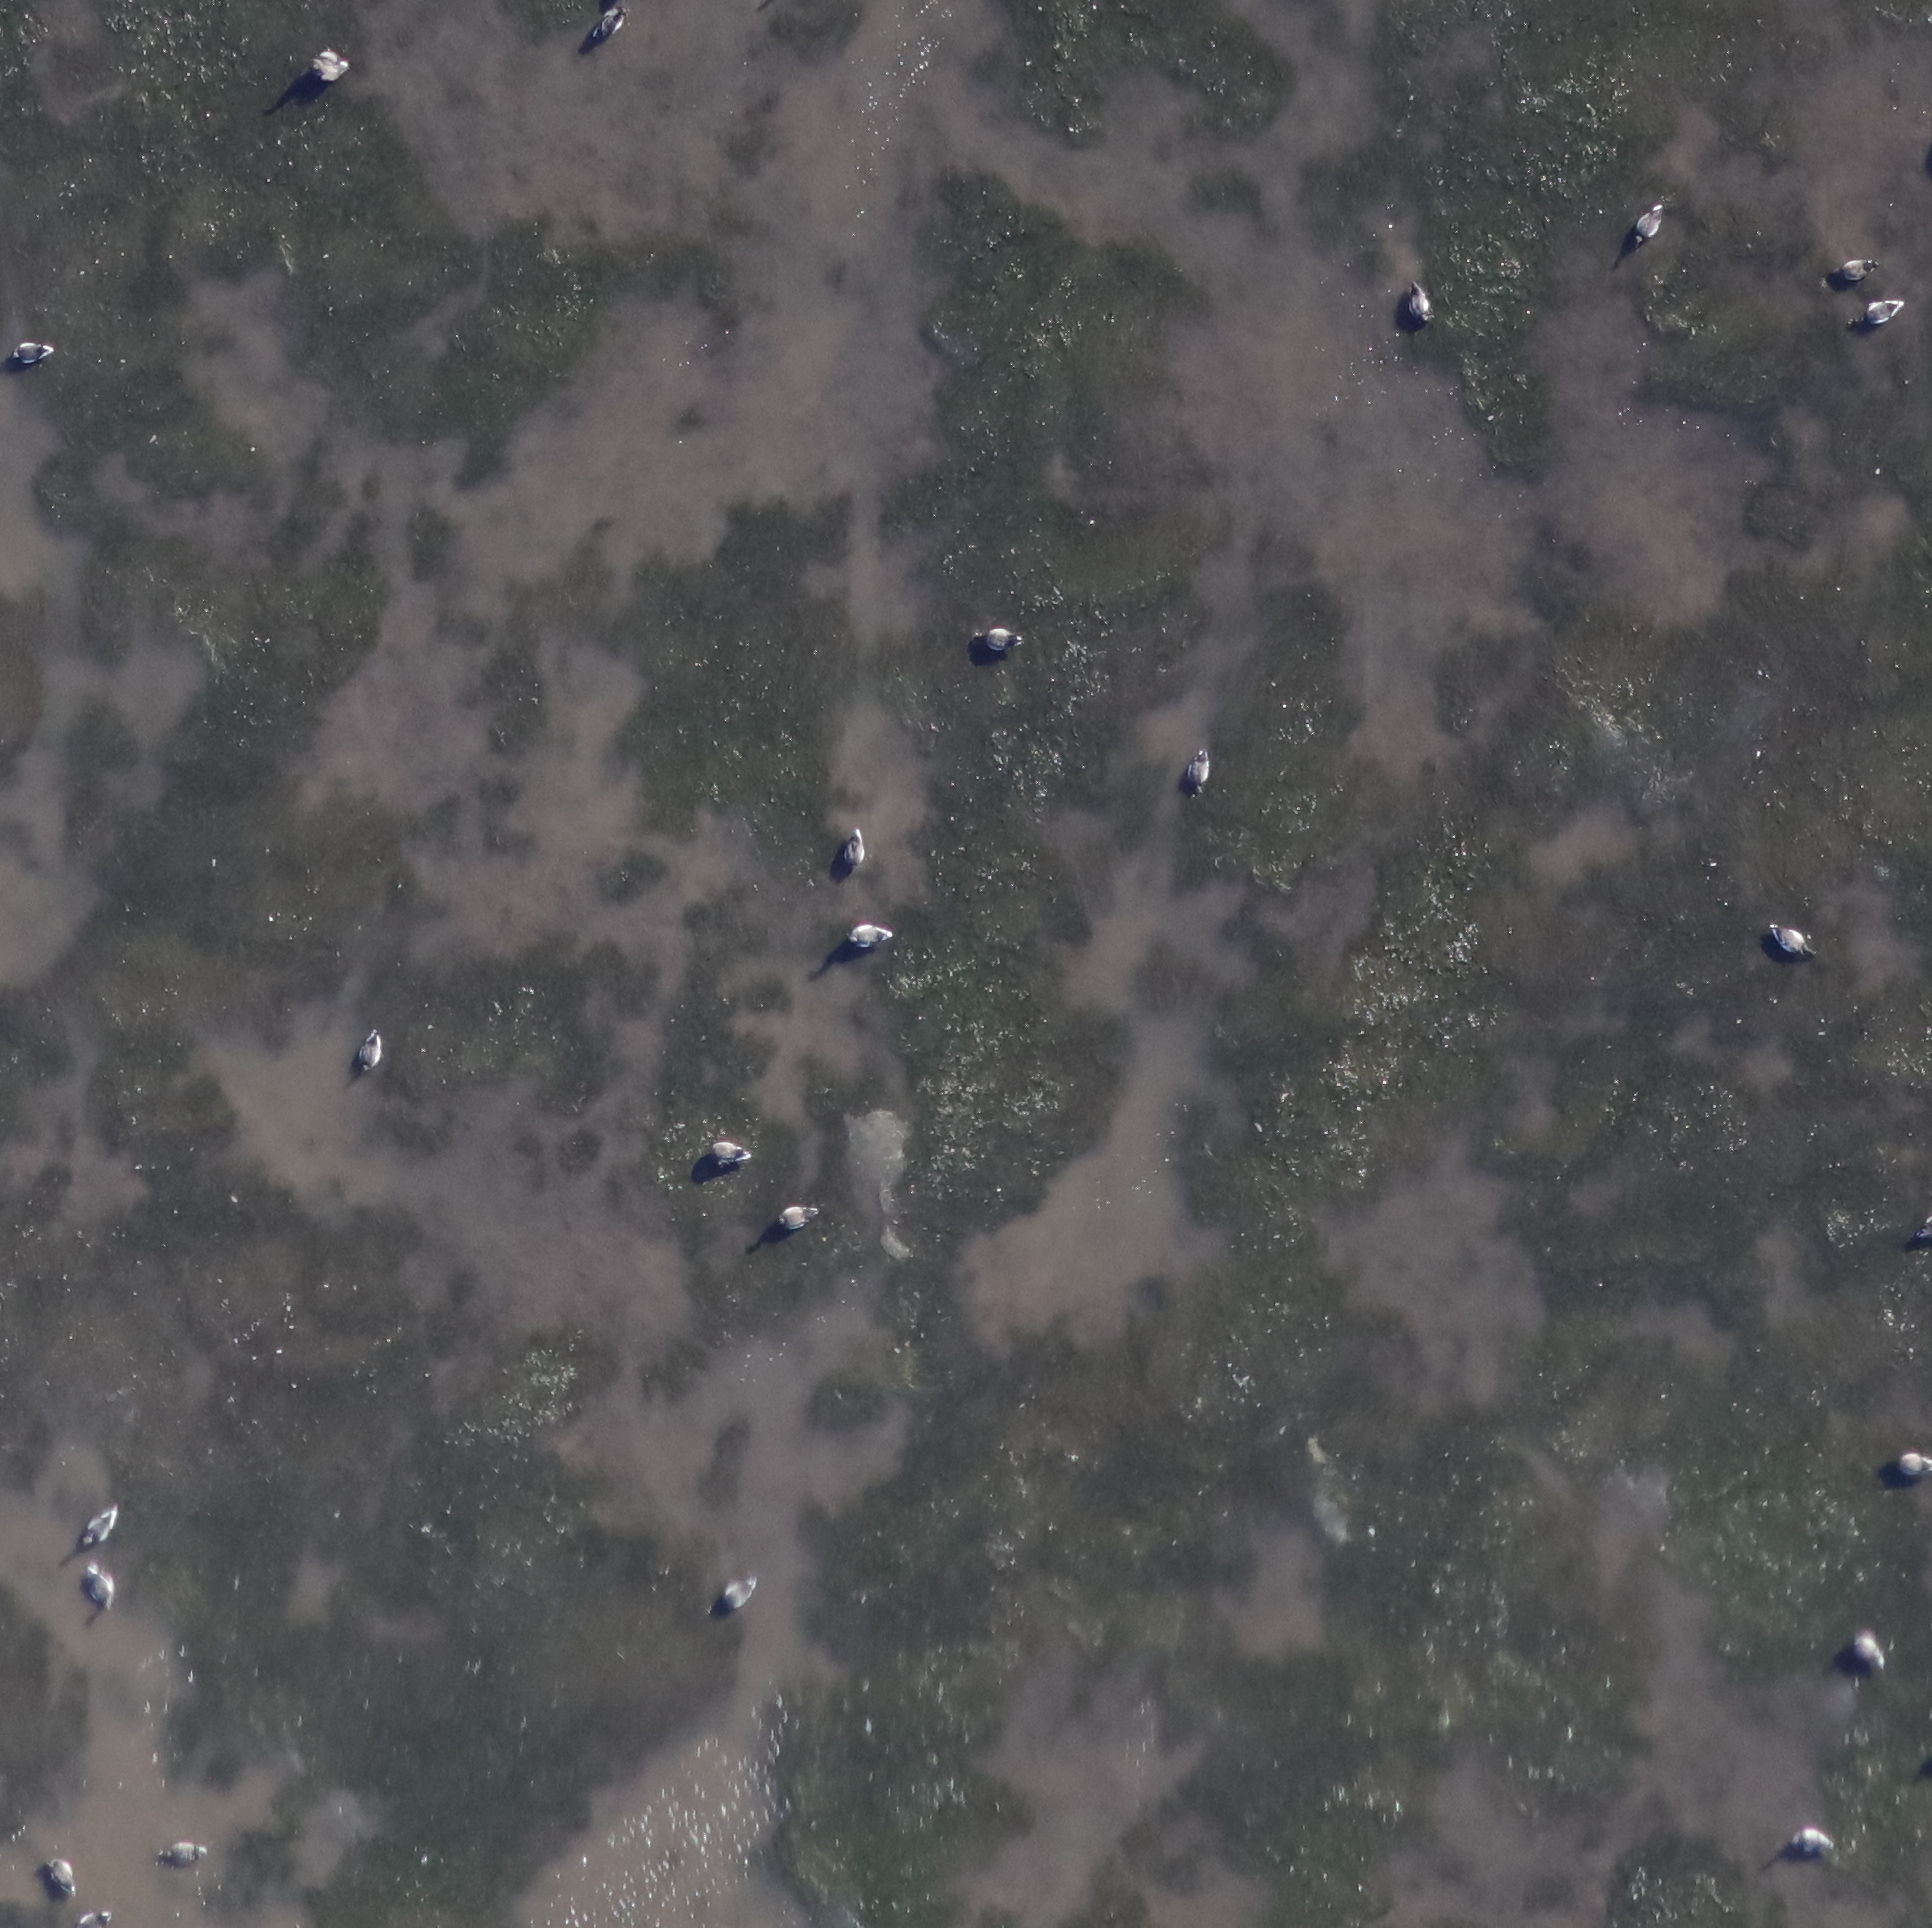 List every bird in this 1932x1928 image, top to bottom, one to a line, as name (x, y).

brant (609, 21)
brant (331, 67)
brant (1650, 222)
brant (1854, 270)
brant (1419, 303)
brant (1882, 311)
brant (29, 351)
brant (998, 638)
brant (1198, 772)
brant (852, 851)
brant (867, 935)
brant (1792, 941)
brant (369, 1053)
brant (727, 1153)
brant (795, 1218)
brant (1912, 1465)
brant (98, 1529)
brant (99, 1589)
brant (737, 1594)
brant (1867, 1652)
brant (1812, 1844)
brant (185, 1855)
brant (60, 1875)
brant (92, 1921)